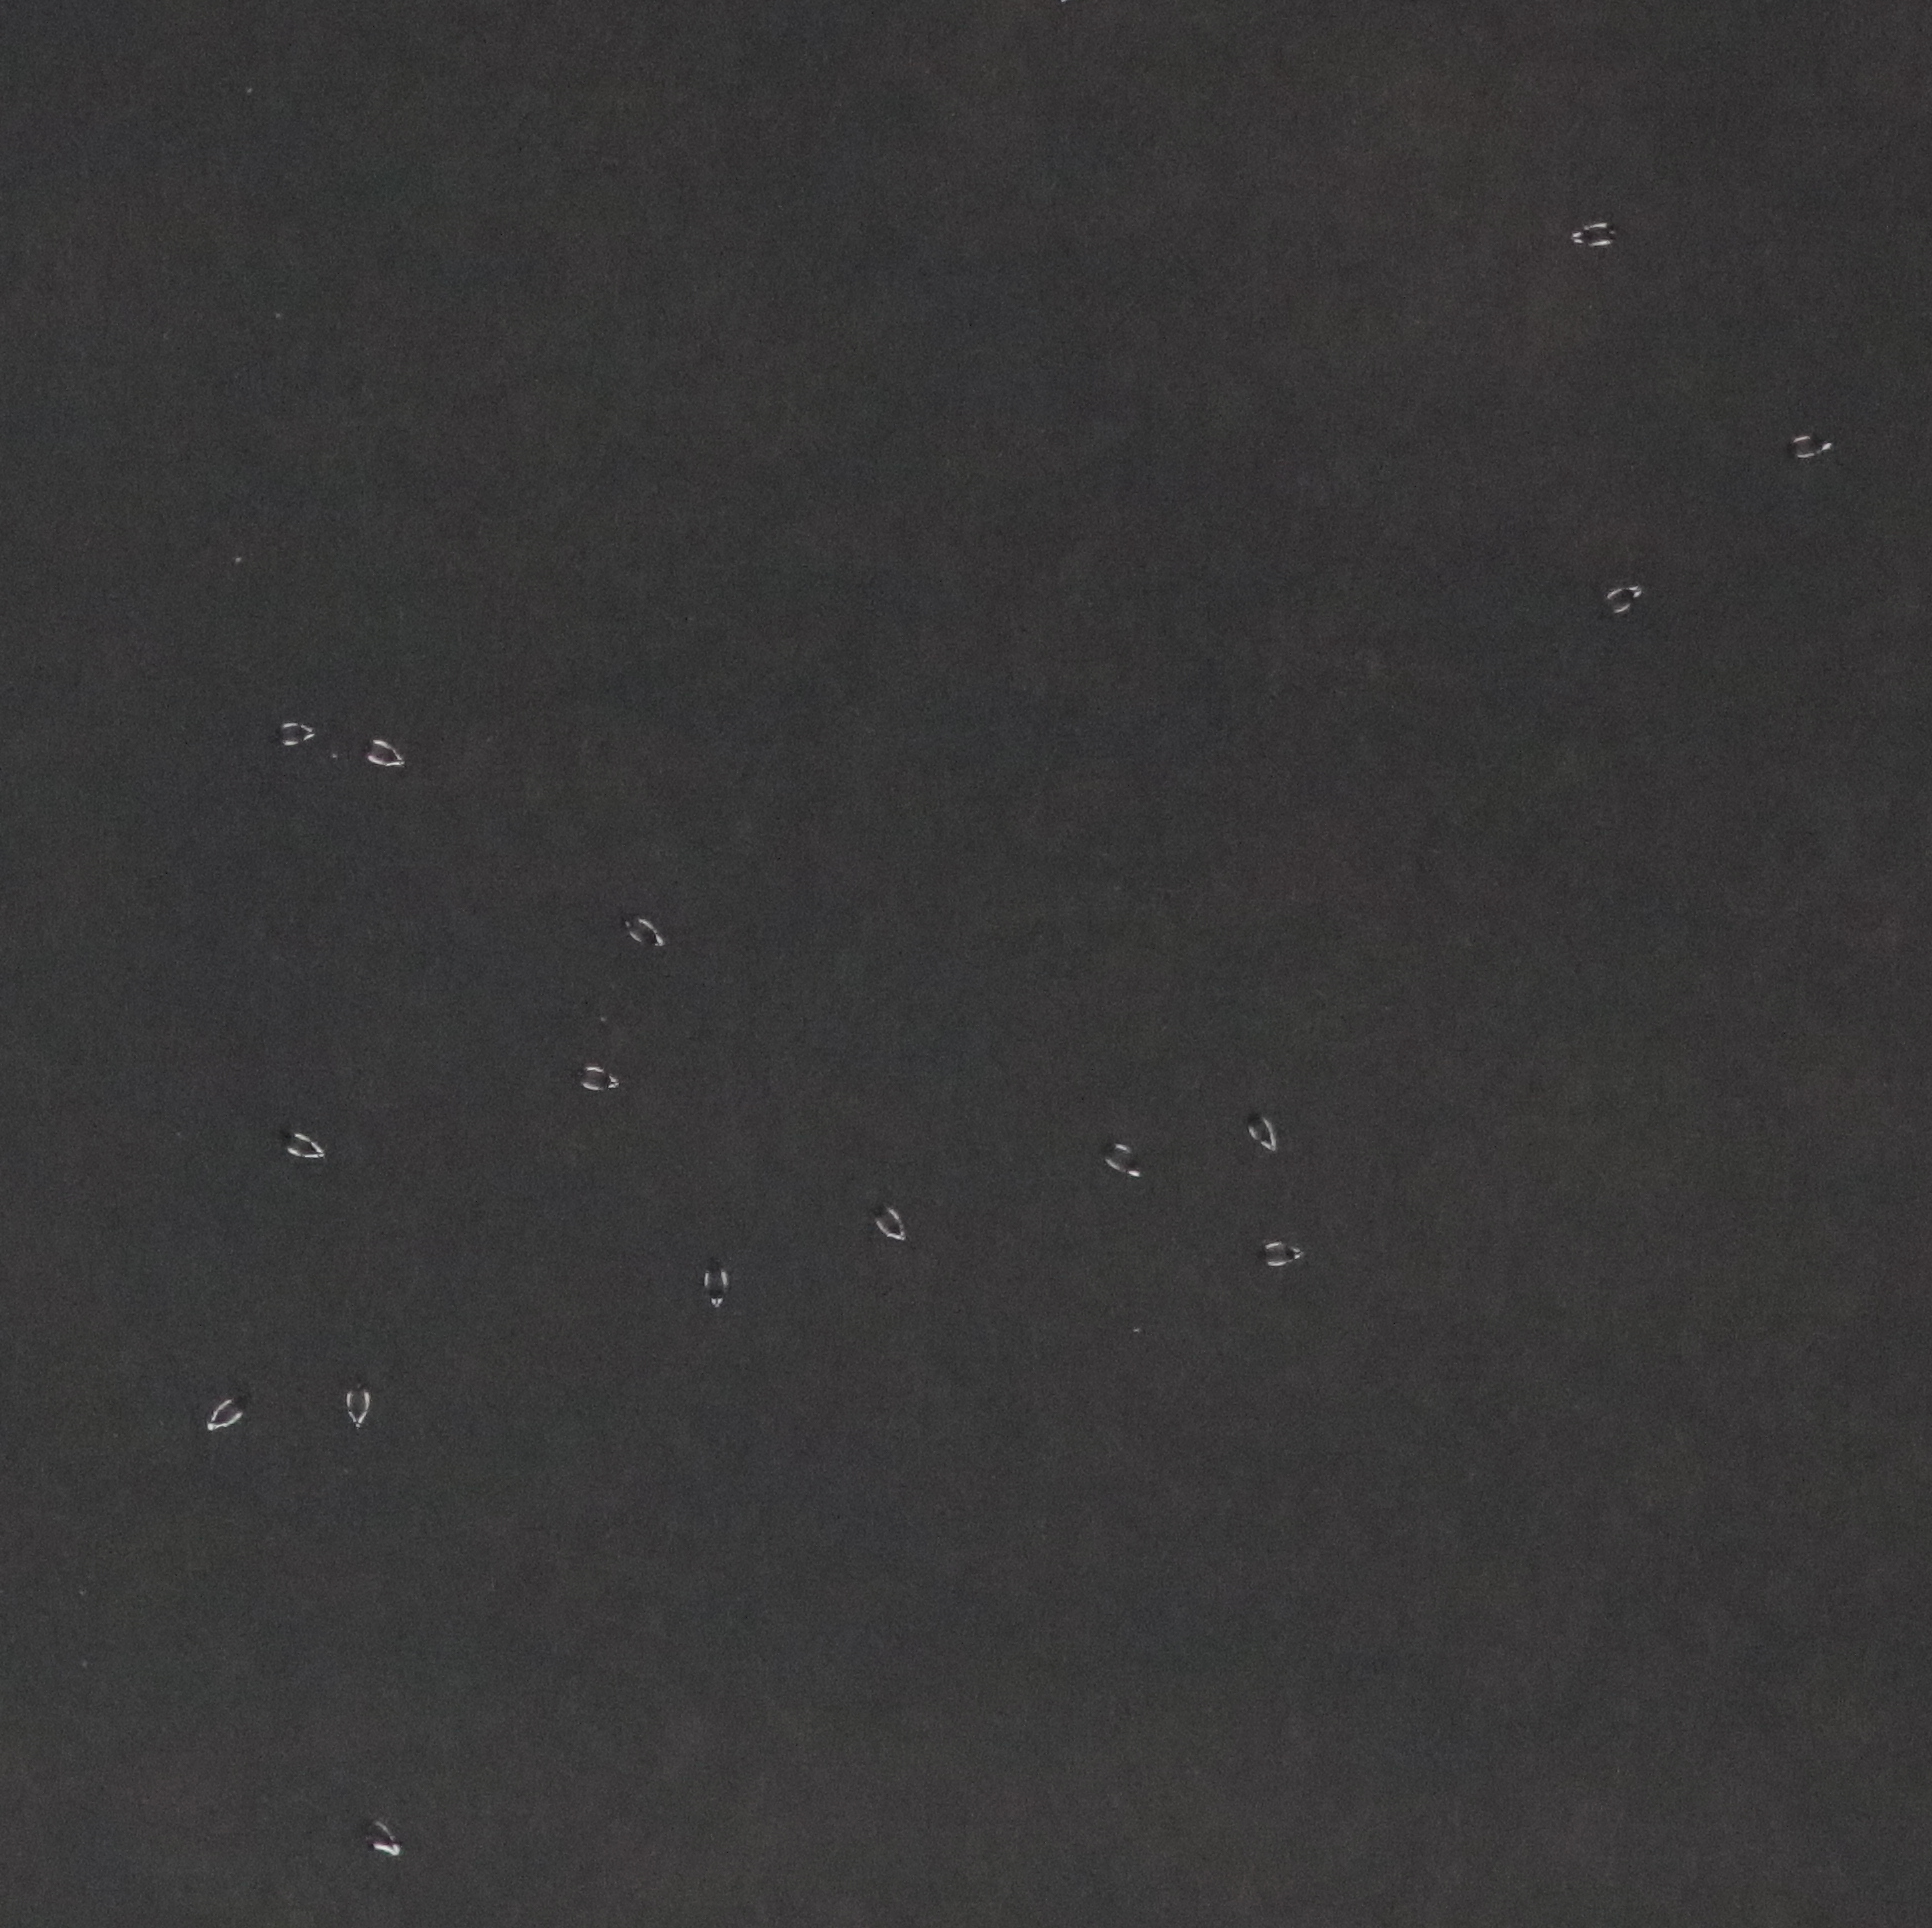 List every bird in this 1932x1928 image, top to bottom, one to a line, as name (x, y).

brant (1597, 234)
brant (1809, 447)
brant (1622, 600)
brant (295, 734)
brant (383, 754)
brant (643, 931)
brant (597, 1078)
brant (1263, 1131)
brant (301, 1145)
brant (1124, 1160)
brant (889, 1223)
brant (1280, 1253)
brant (717, 1283)
brant (358, 1402)
brant (227, 1413)
brant (383, 1838)